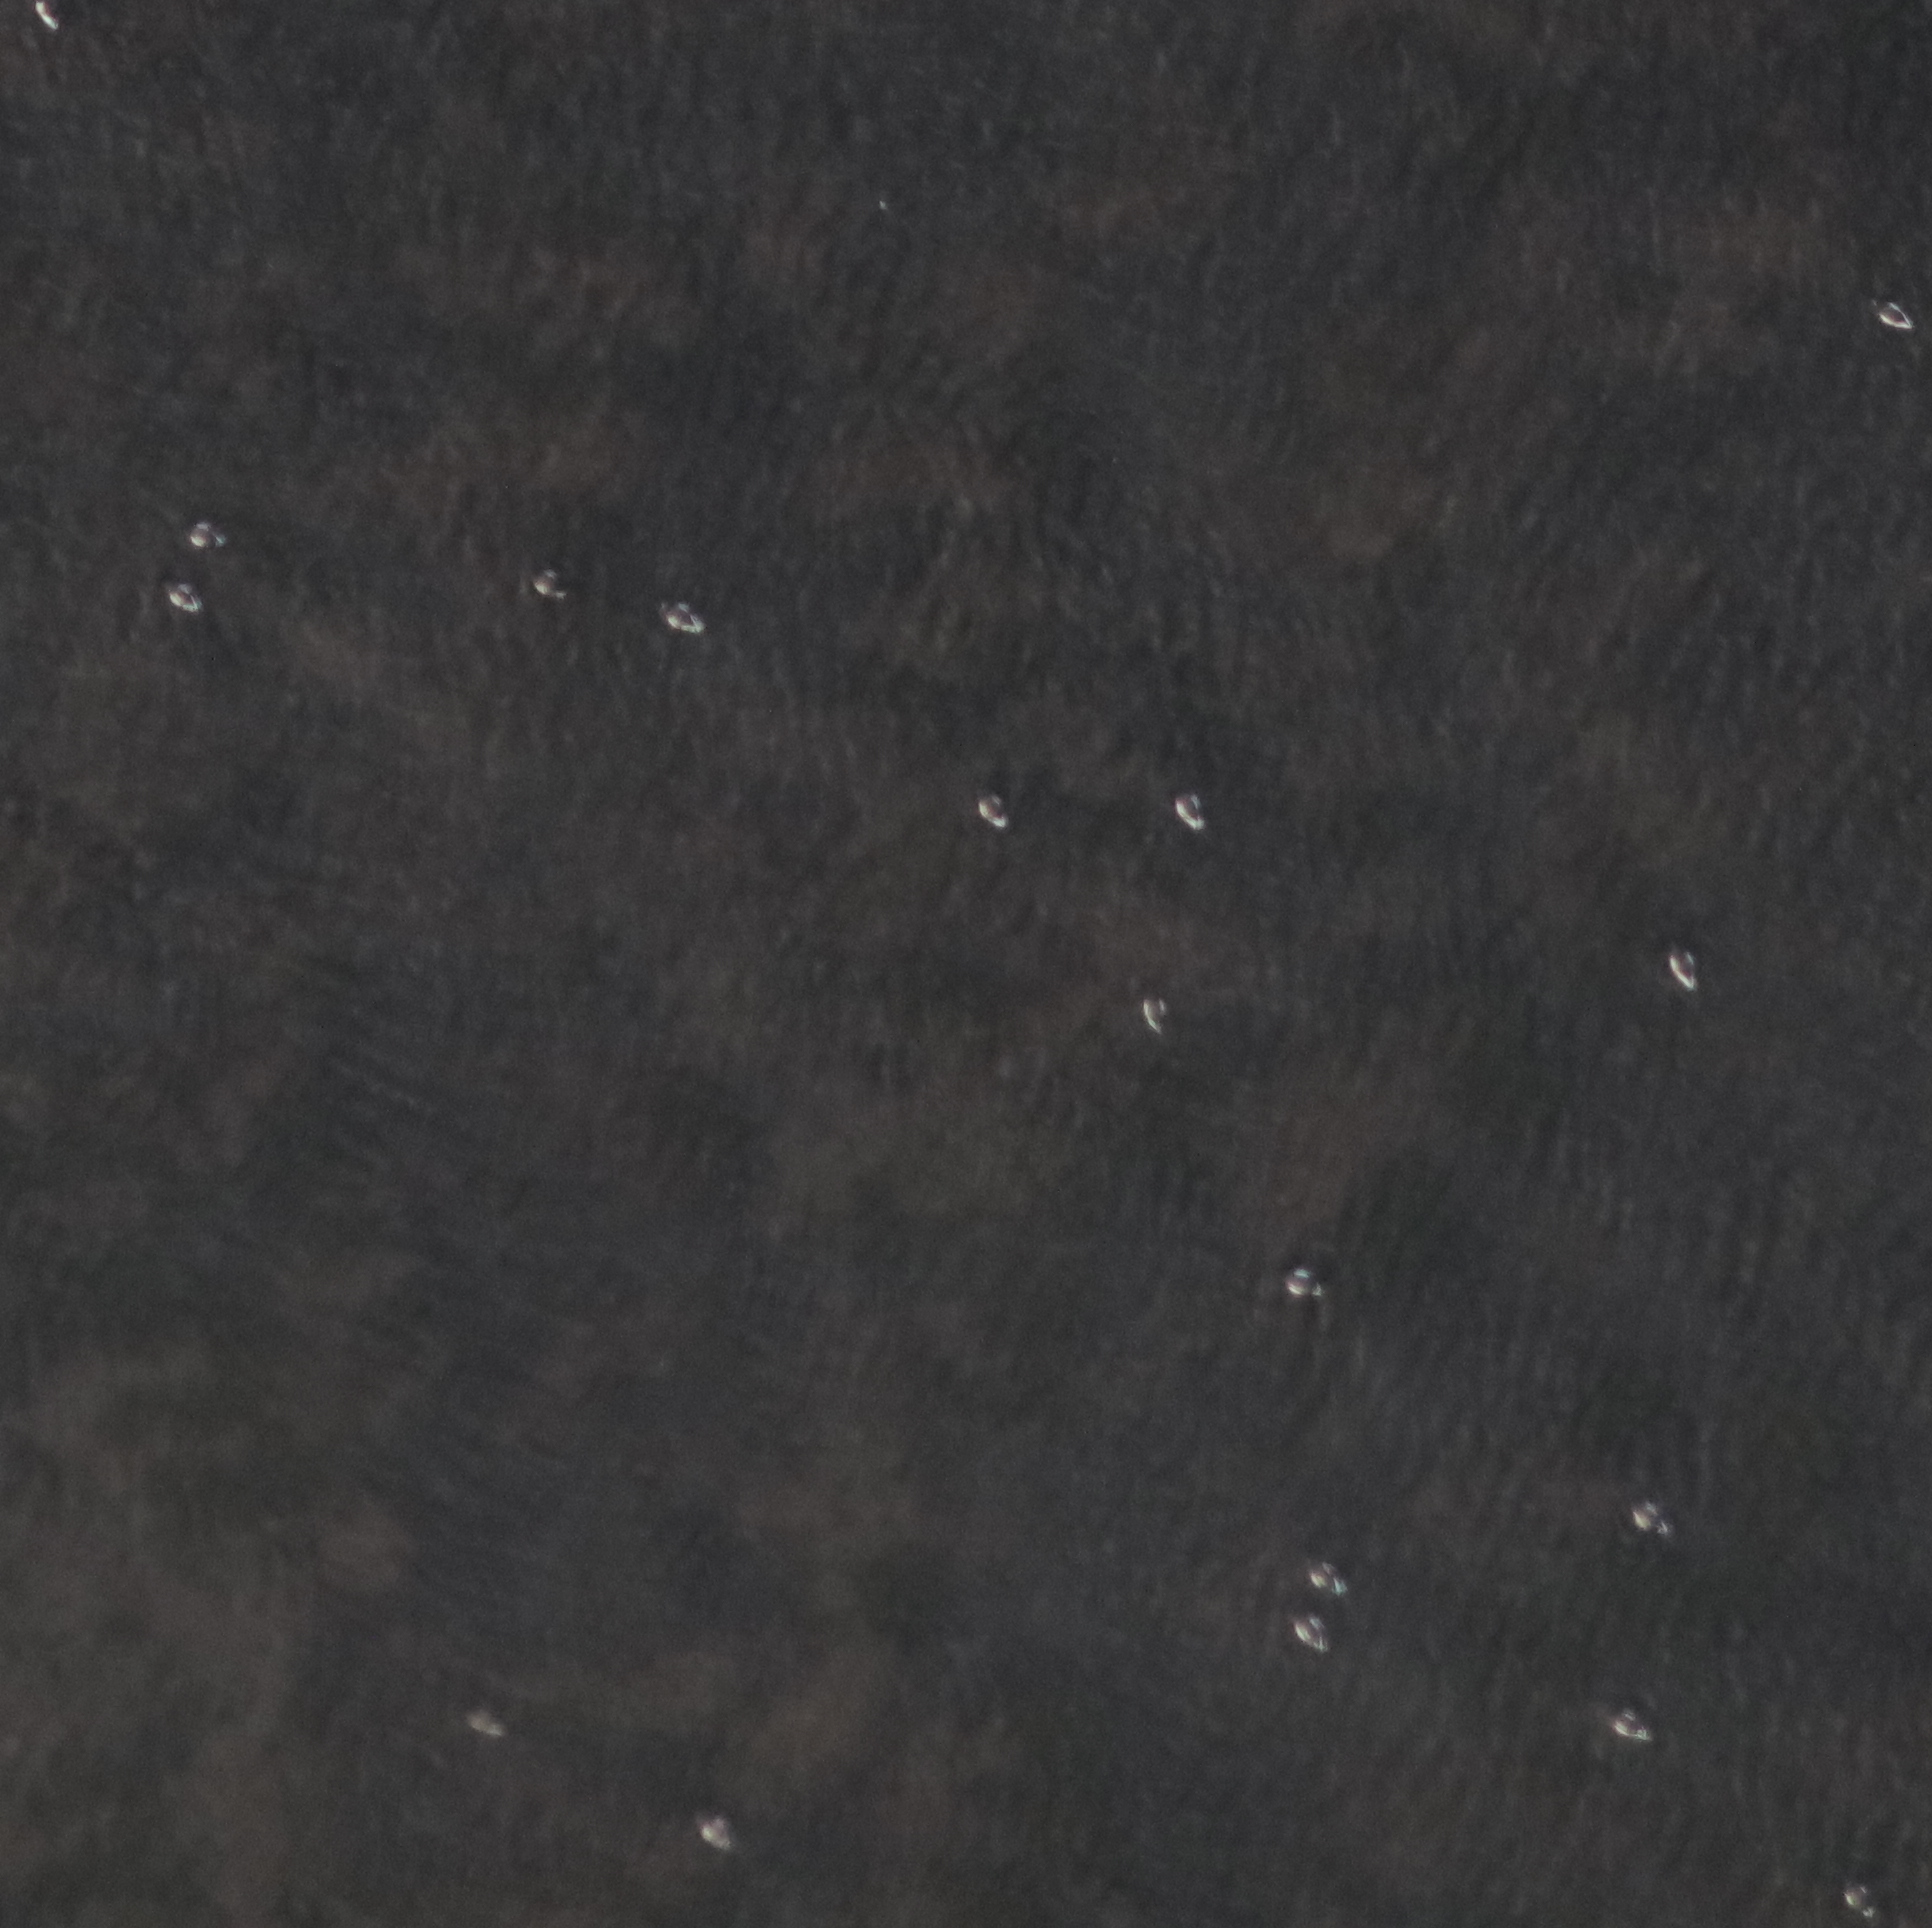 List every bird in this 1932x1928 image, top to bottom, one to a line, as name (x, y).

brant (1892, 315)
brant (206, 537)
brant (549, 584)
brant (184, 596)
brant (680, 618)
brant (994, 810)
brant (1186, 812)
brant (1681, 967)
brant (1154, 1013)
brant (1302, 1284)
brant (1647, 1515)
brant (1325, 1578)
brant (1310, 1631)
brant (485, 1723)
brant (1629, 1724)
brant (717, 1831)
brant (1857, 1899)